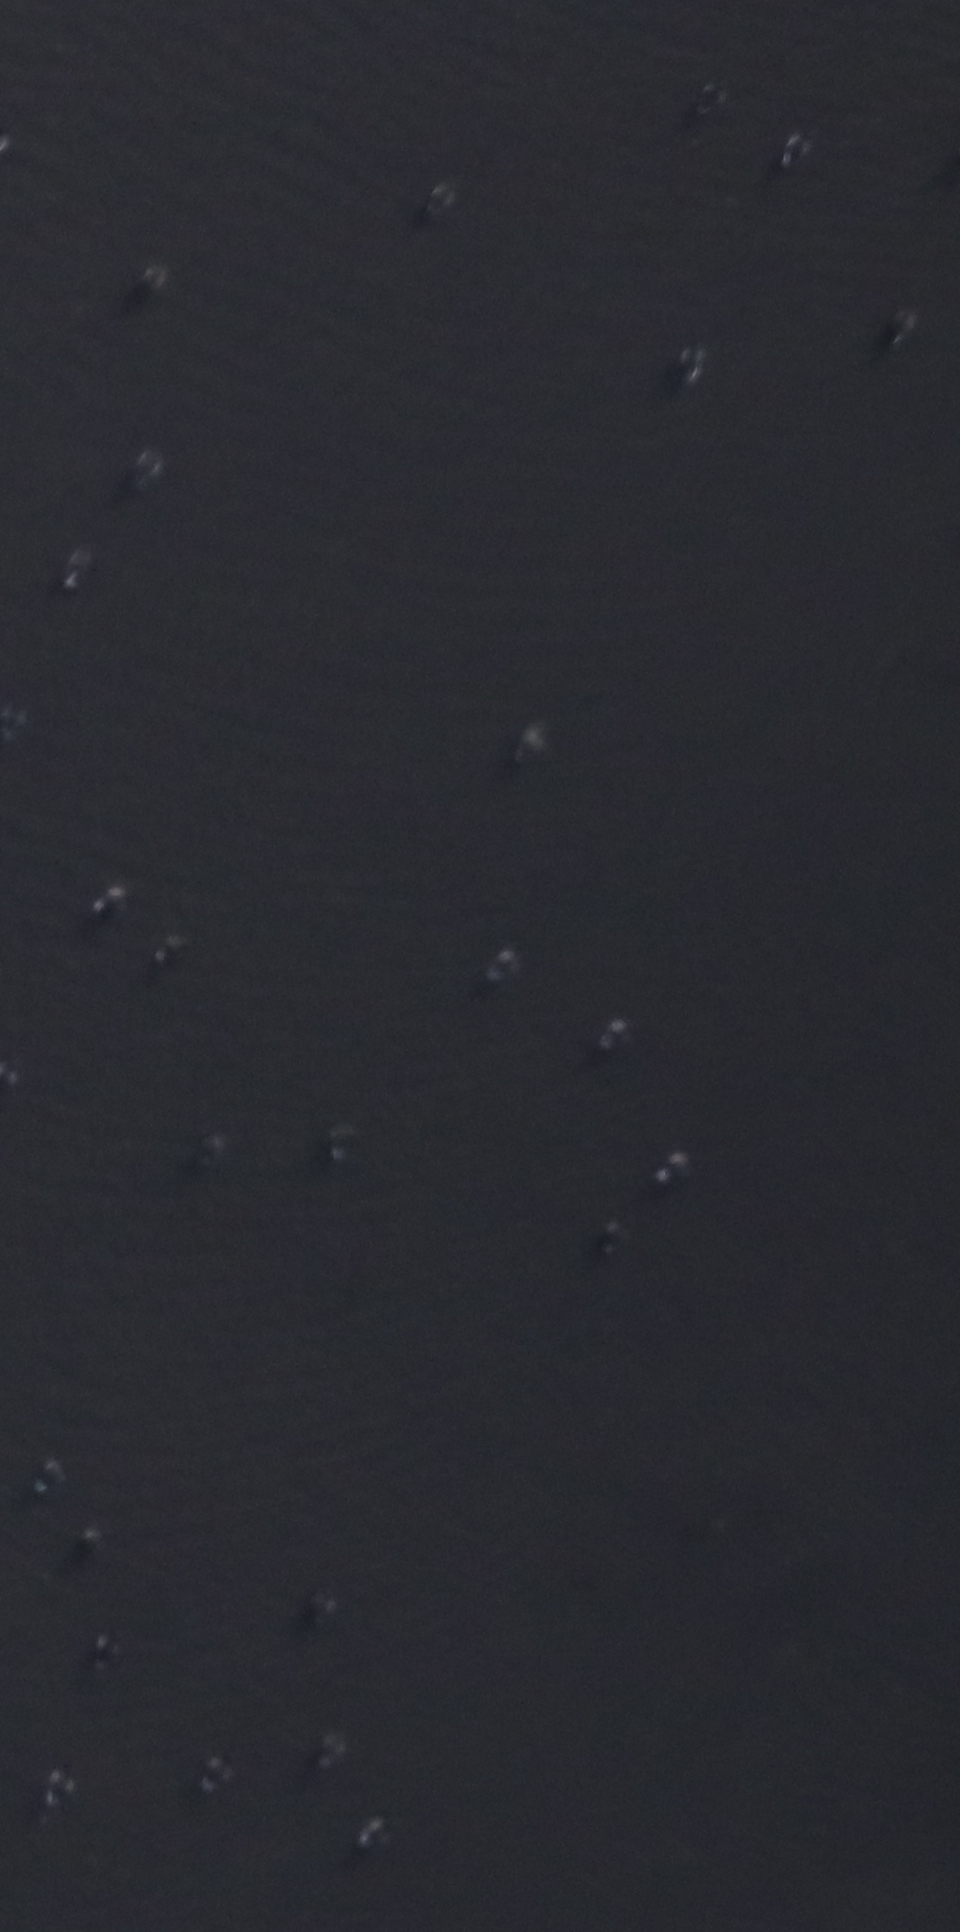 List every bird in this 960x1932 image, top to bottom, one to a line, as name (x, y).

brant (716, 101)
brant (796, 150)
brant (444, 196)
brant (158, 278)
brant (899, 328)
brant (690, 361)
brant (148, 464)
brant (75, 567)
brant (11, 719)
brant (533, 742)
brant (114, 903)
brant (169, 952)
brant (506, 964)
brant (621, 1033)
brant (1, 1074)
brant (338, 1141)
brant (213, 1151)
brant (685, 1164)
brant (616, 1241)
brant (53, 1476)
brant (95, 1540)
brant (323, 1605)
brant (106, 1649)
brant (333, 1746)
brant (216, 1769)
brant (60, 1787)
brant (379, 1832)